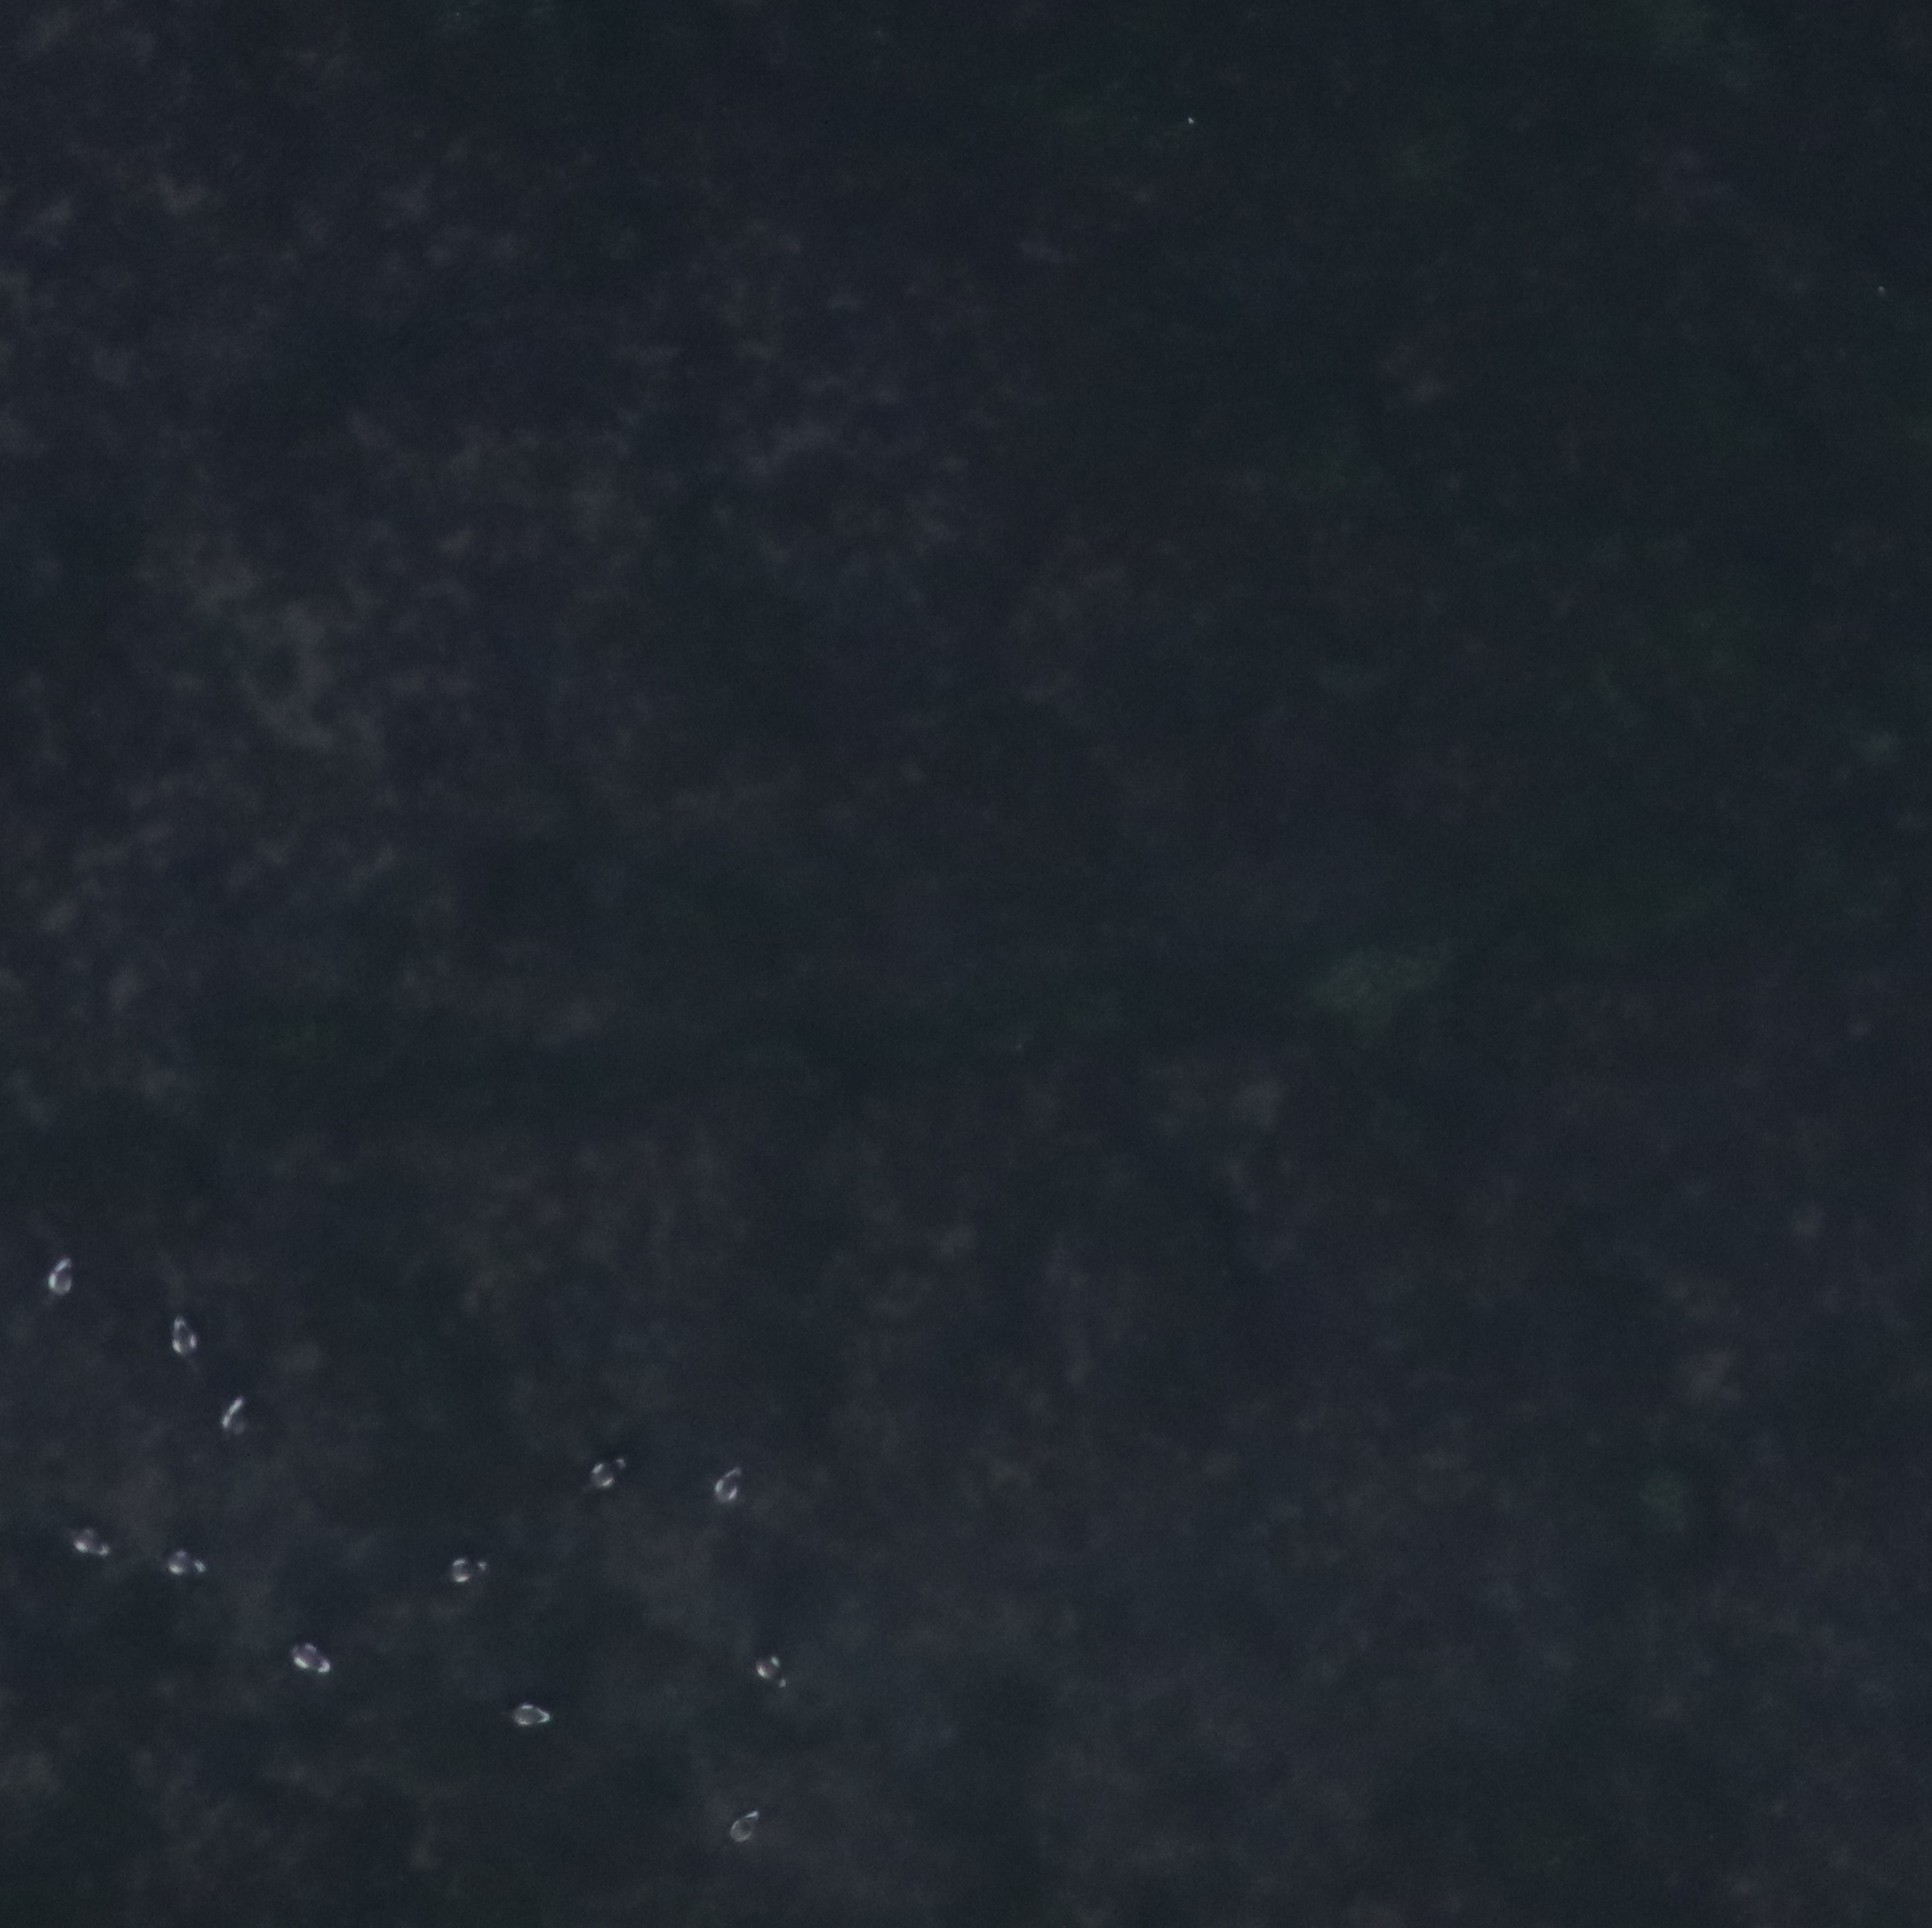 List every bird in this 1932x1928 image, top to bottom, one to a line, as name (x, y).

brant (57, 1283)
brant (184, 1339)
brant (235, 1420)
brant (604, 1475)
brant (724, 1487)
brant (89, 1541)
brant (183, 1561)
brant (461, 1570)
brant (309, 1657)
brant (769, 1667)
brant (529, 1714)
brant (740, 1830)